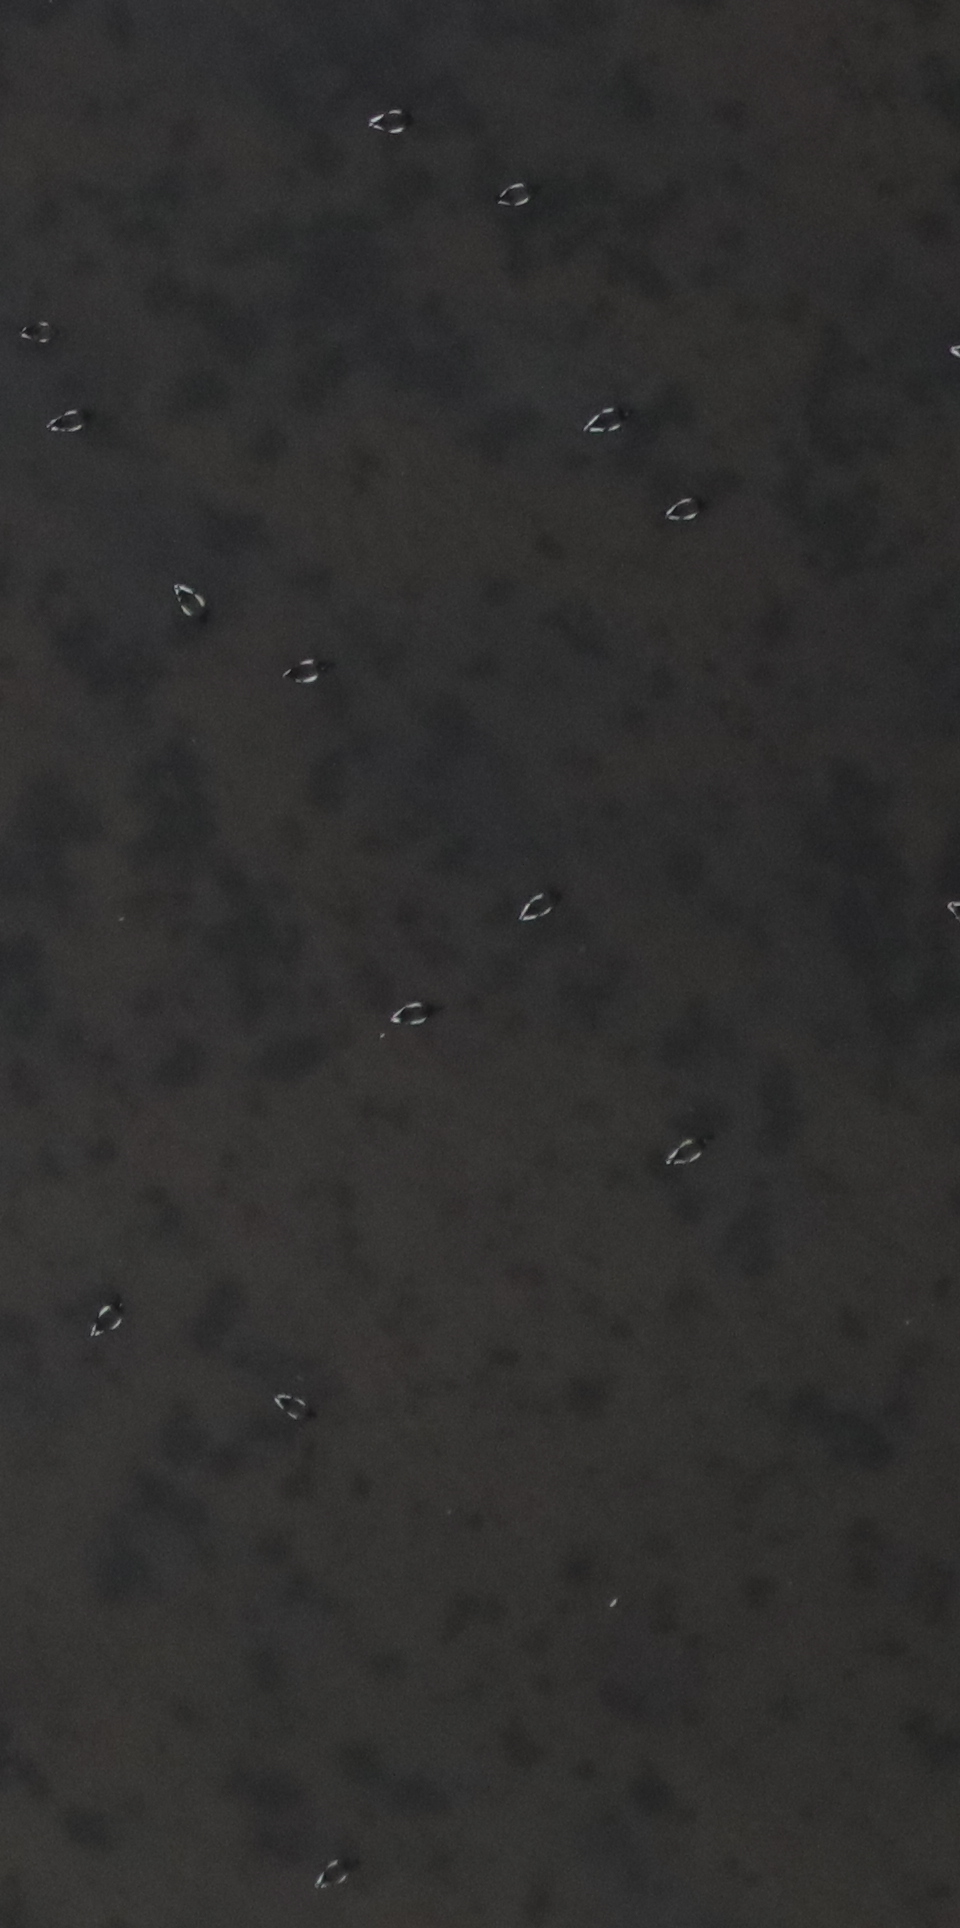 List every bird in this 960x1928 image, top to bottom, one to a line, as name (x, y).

brant (392, 122)
brant (516, 194)
brant (38, 332)
brant (606, 419)
brant (69, 420)
brant (685, 508)
brant (191, 602)
brant (308, 672)
brant (538, 904)
brant (413, 1012)
brant (687, 1151)
brant (109, 1316)
brant (296, 1408)
brant (336, 1875)